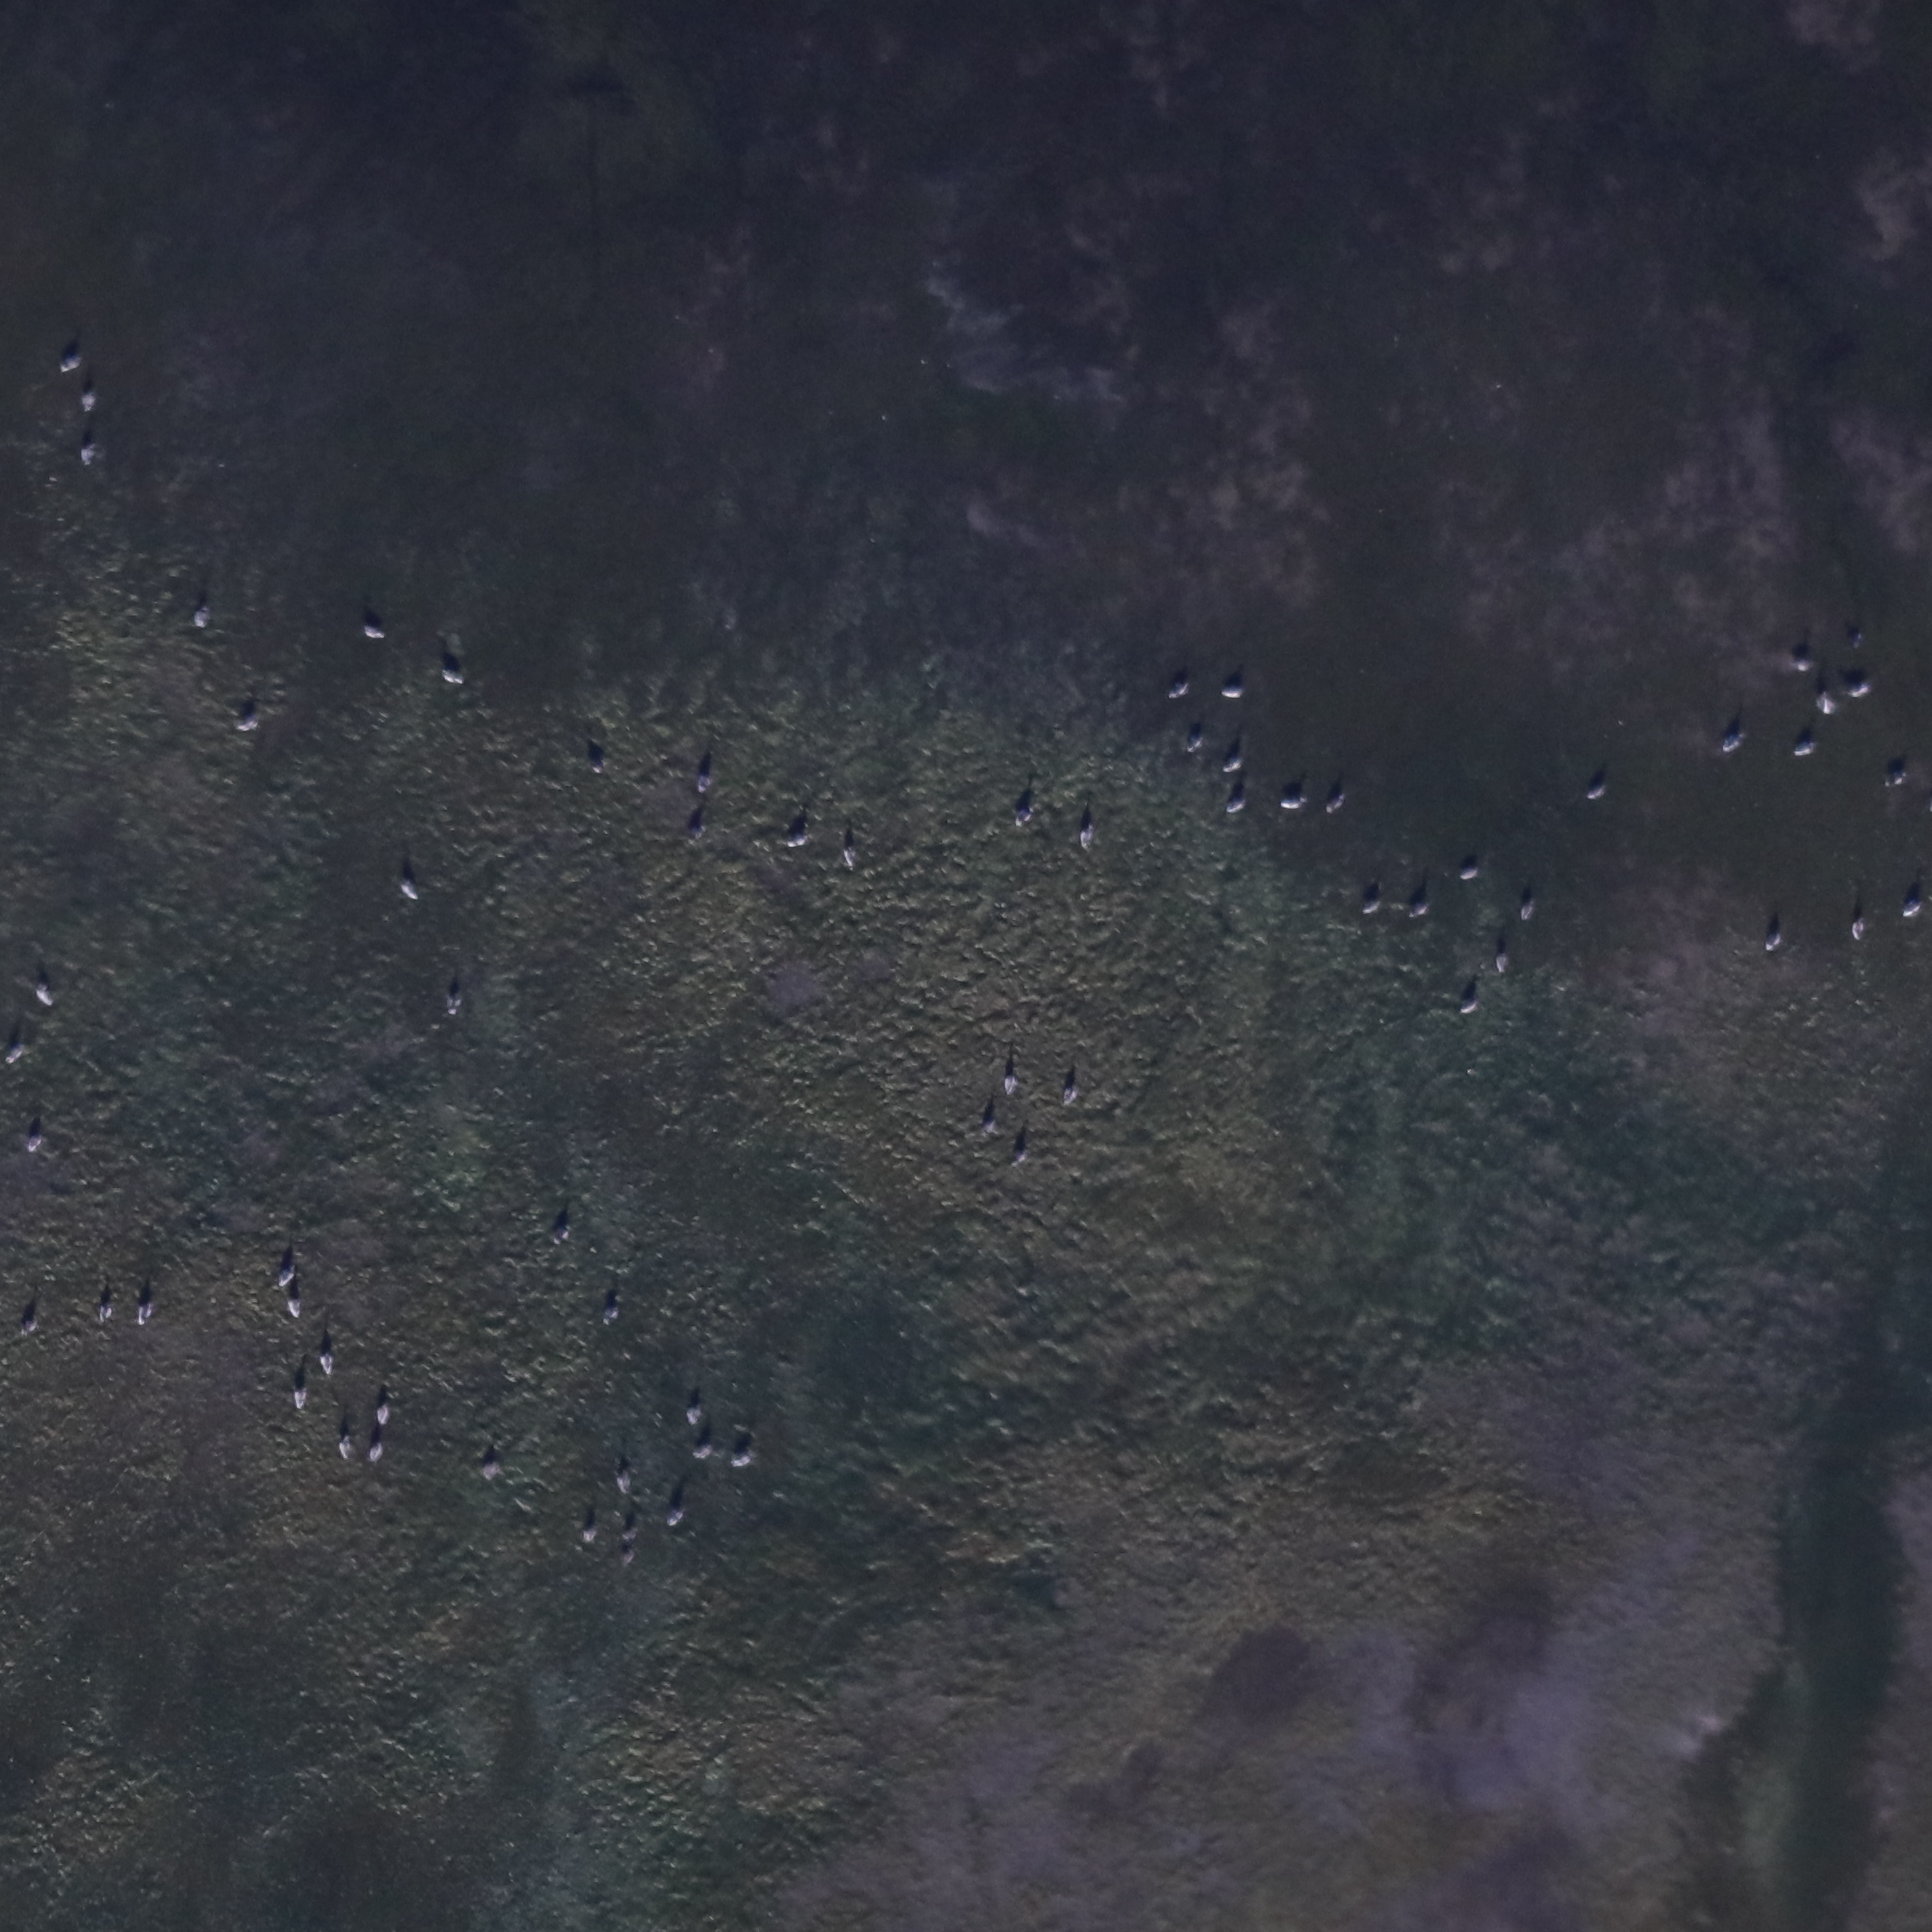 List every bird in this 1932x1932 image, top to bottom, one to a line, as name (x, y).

brant (71, 367)
brant (82, 400)
brant (91, 456)
brant (204, 630)
brant (371, 633)
brant (1856, 637)
brant (1803, 667)
brant (457, 680)
brant (1867, 690)
brant (1239, 697)
brant (1175, 698)
brant (1825, 703)
brant (253, 725)
brant (1731, 737)
brant (1203, 744)
brant (1808, 747)
brant (1237, 761)
brant (602, 764)
brant (1903, 779)
brant (707, 782)
brant (1600, 793)
brant (1337, 801)
brant (1242, 807)
brant (1294, 807)
brant (1032, 820)
brant (703, 831)
brant (1088, 839)
brant (800, 848)
brant (864, 860)
brant (1470, 870)
brant (409, 890)
brant (1370, 903)
brant (1905, 906)
brant (1423, 907)
brant (1522, 910)
brant (1865, 930)
brant (1774, 940)
brant (1509, 967)
brant (47, 990)
brant (453, 1005)
brant (1468, 1005)
brant (20, 1058)
brant (1007, 1084)
brant (1066, 1095)
brant (986, 1128)
brant (38, 1140)
brant (1026, 1158)
brant (559, 1231)
brant (285, 1266)
brant (301, 1304)
brant (148, 1309)
brant (610, 1309)
brant (104, 1310)
brant (25, 1323)
brant (329, 1360)
brant (304, 1391)
brant (694, 1405)
brant (379, 1410)
brant (349, 1440)
brant (703, 1444)
brant (376, 1455)
brant (749, 1460)
brant (498, 1466)
brant (630, 1483)
brant (675, 1519)
brant (628, 1534)
brant (590, 1537)
brant (628, 1555)